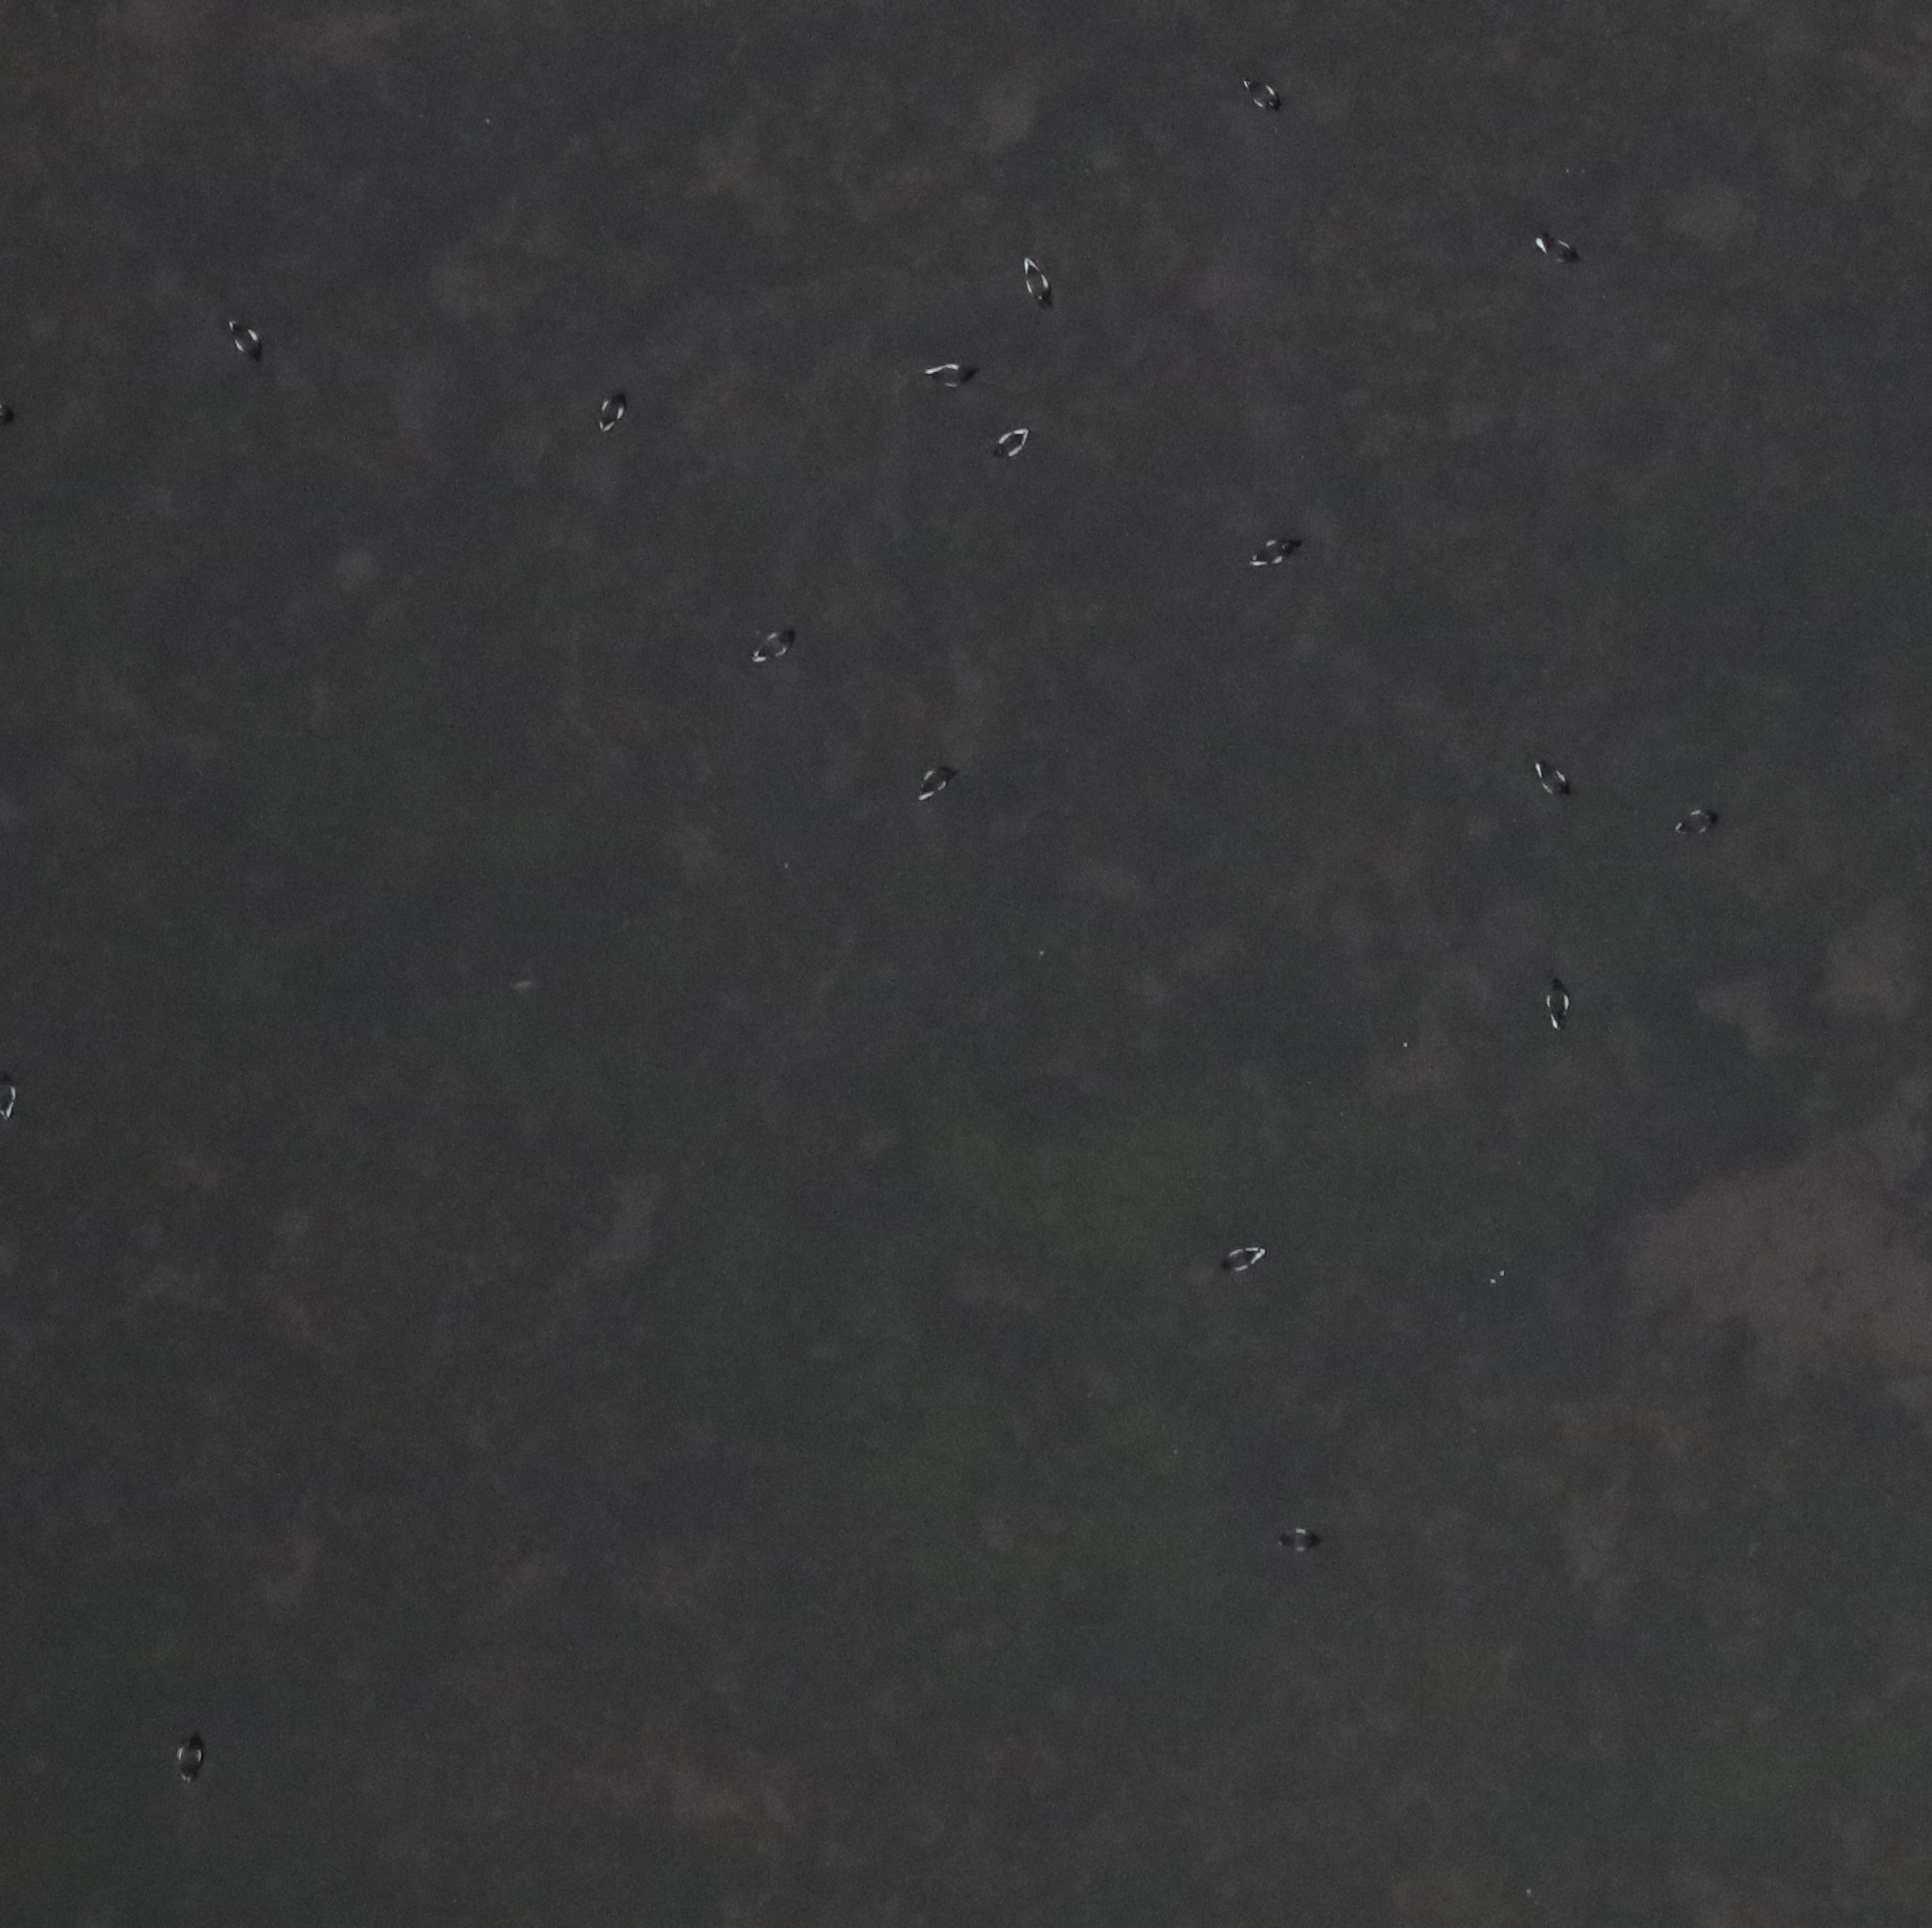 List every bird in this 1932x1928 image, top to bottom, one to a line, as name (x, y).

brant (1261, 95)
brant (1553, 245)
brant (1036, 282)
brant (246, 340)
brant (947, 376)
brant (612, 413)
brant (1012, 444)
brant (1275, 552)
brant (773, 646)
brant (1551, 779)
brant (936, 782)
brant (1695, 821)
brant (1559, 1003)
brant (5, 1097)
brant (1242, 1259)
brant (1295, 1541)
brant (192, 1759)